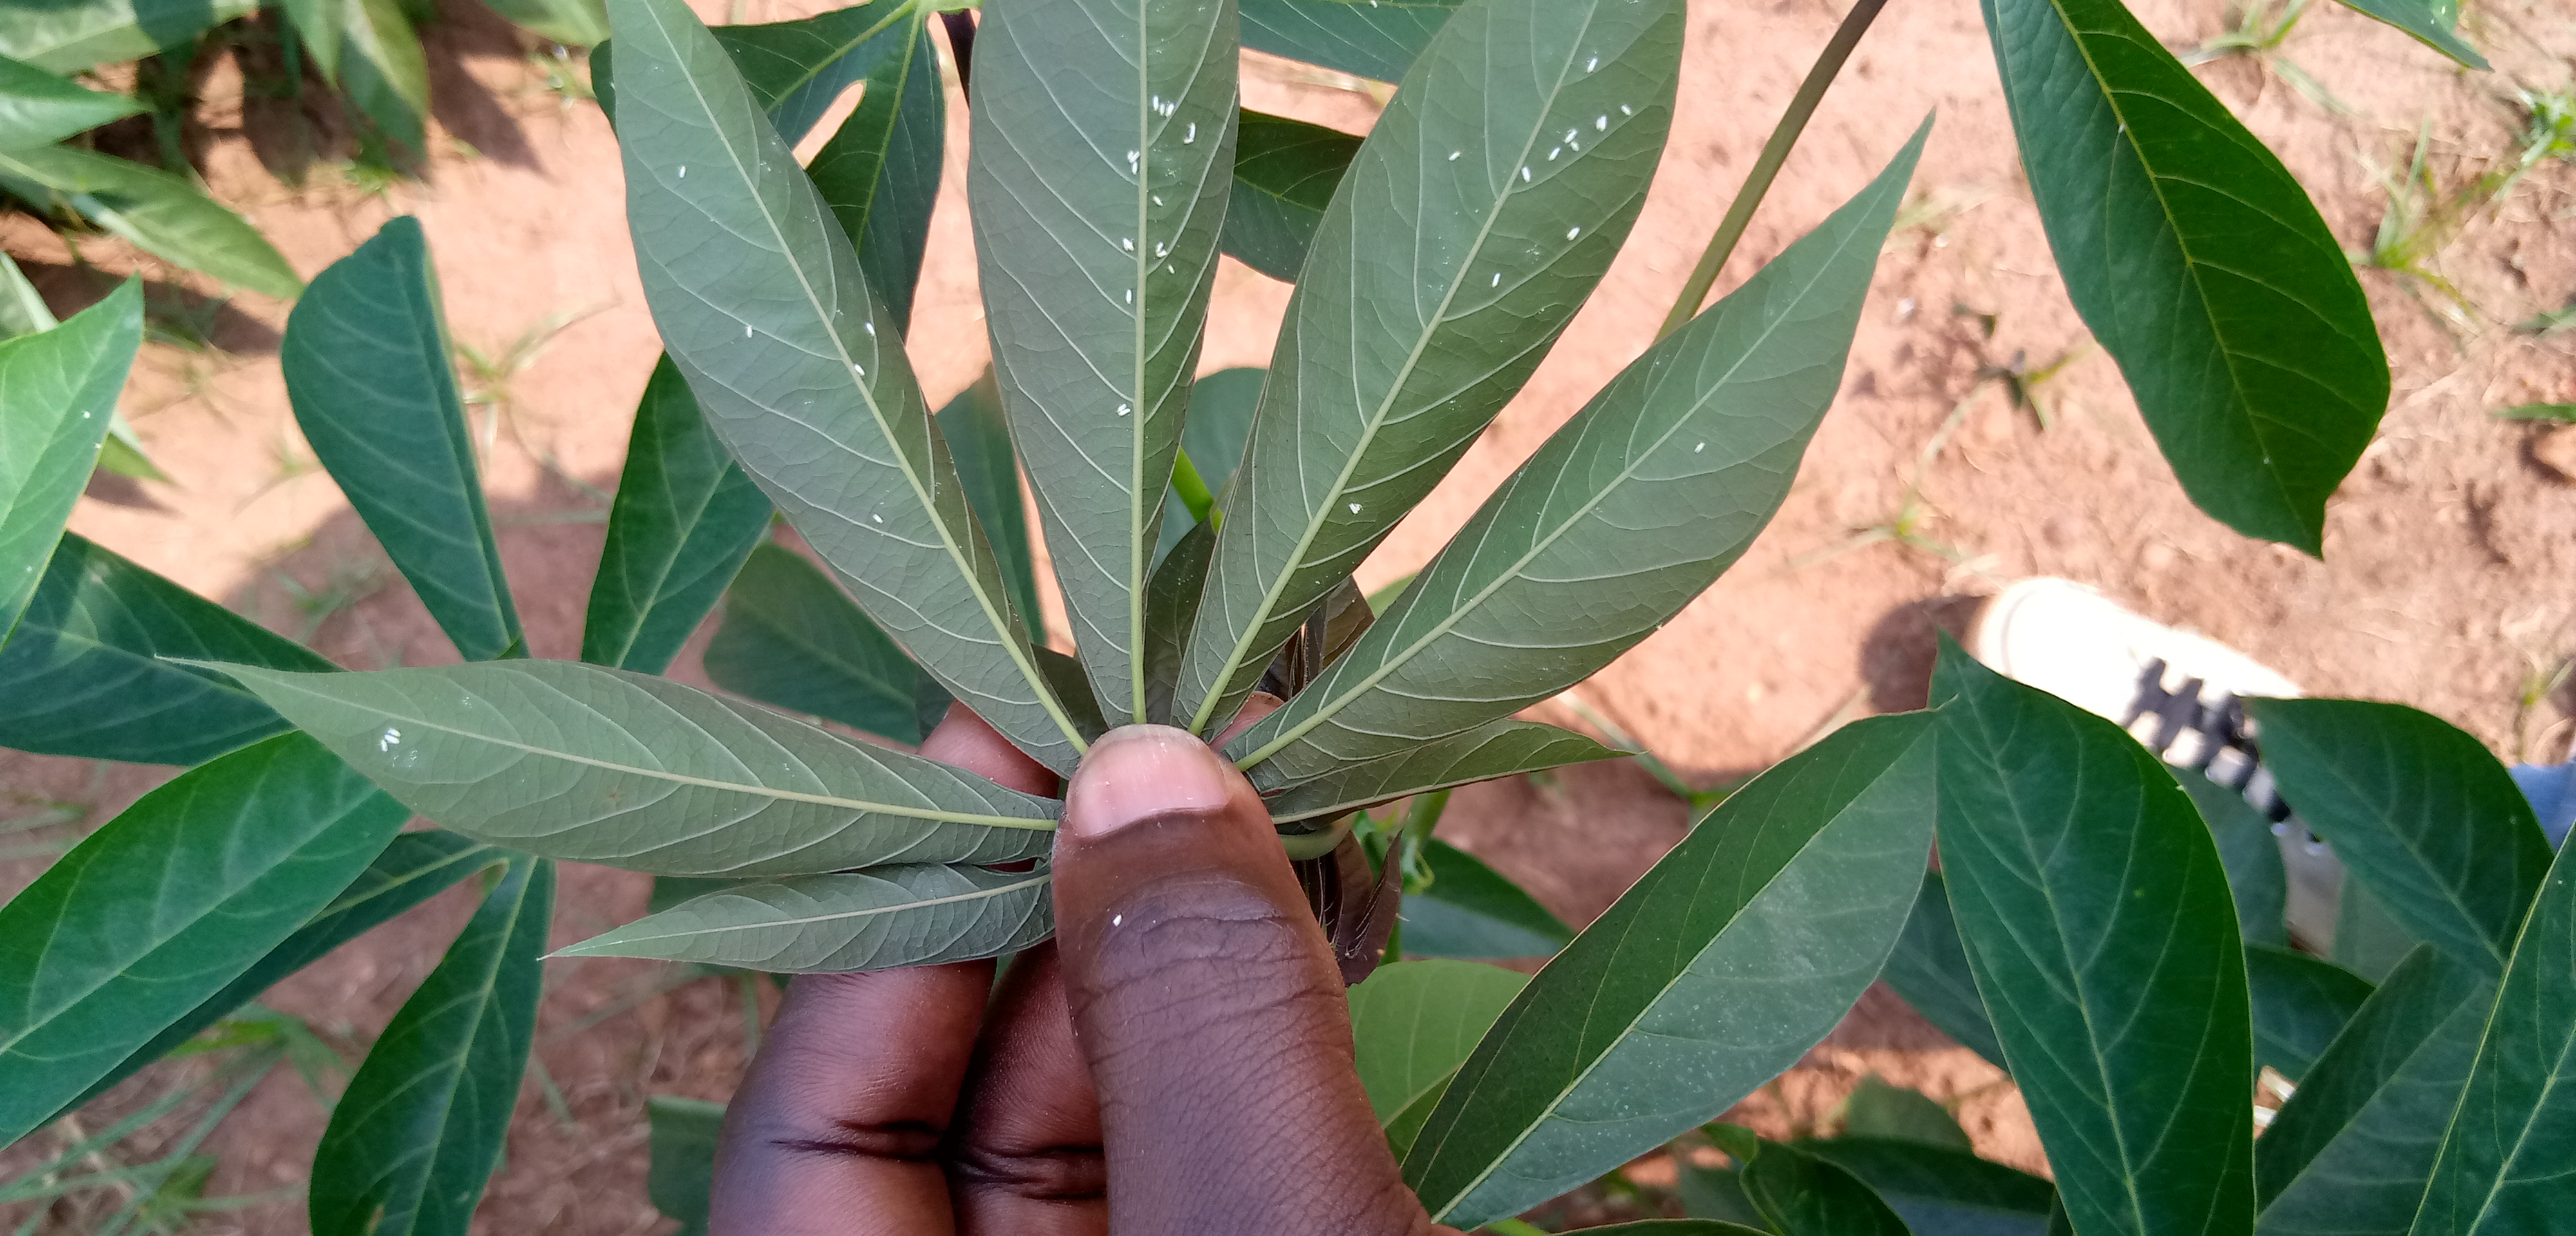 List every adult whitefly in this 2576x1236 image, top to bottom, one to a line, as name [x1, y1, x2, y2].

whitefly [1368, 1, 1380, 10]
whitefly [1586, 57, 1598, 75]
whitefly [1152, 93, 1159, 113]
whitefly [1159, 100, 1166, 118]
whitefly [1166, 102, 1175, 119]
whitefly [1619, 103, 1632, 117]
whitefly [1595, 114, 1607, 131]
whitefly [1187, 120, 1198, 138]
whitefly [1564, 127, 1577, 144]
whitefly [1184, 135, 1197, 146]
whitefly [1571, 140, 1582, 153]
whitefly [1547, 145, 1562, 162]
whitefly [1126, 149, 1142, 161]
whitefly [1448, 149, 1461, 163]
whitefly [1132, 161, 1139, 176]
whitefly [677, 164, 689, 179]
whitefly [1520, 165, 1533, 185]
whitefly [1151, 194, 1165, 207]
whitefly [1566, 222, 1583, 241]
whitefly [1121, 236, 1136, 254]
whitefly [1154, 239, 1168, 258]
whitefly [1168, 263, 1177, 276]
whitefly [1491, 270, 1502, 290]
whitefly [1126, 288, 1133, 305]
whitefly [864, 321, 876, 337]
whitefly [745, 322, 754, 339]
whitefly [853, 363, 865, 376]
whitefly [1117, 401, 1131, 417]
whitefly [1692, 440, 1709, 454]
whitefly [1347, 500, 1365, 515]
whitefly [872, 512, 884, 525]
whitefly [384, 726, 401, 744]
whitefly [380, 739, 388, 753]